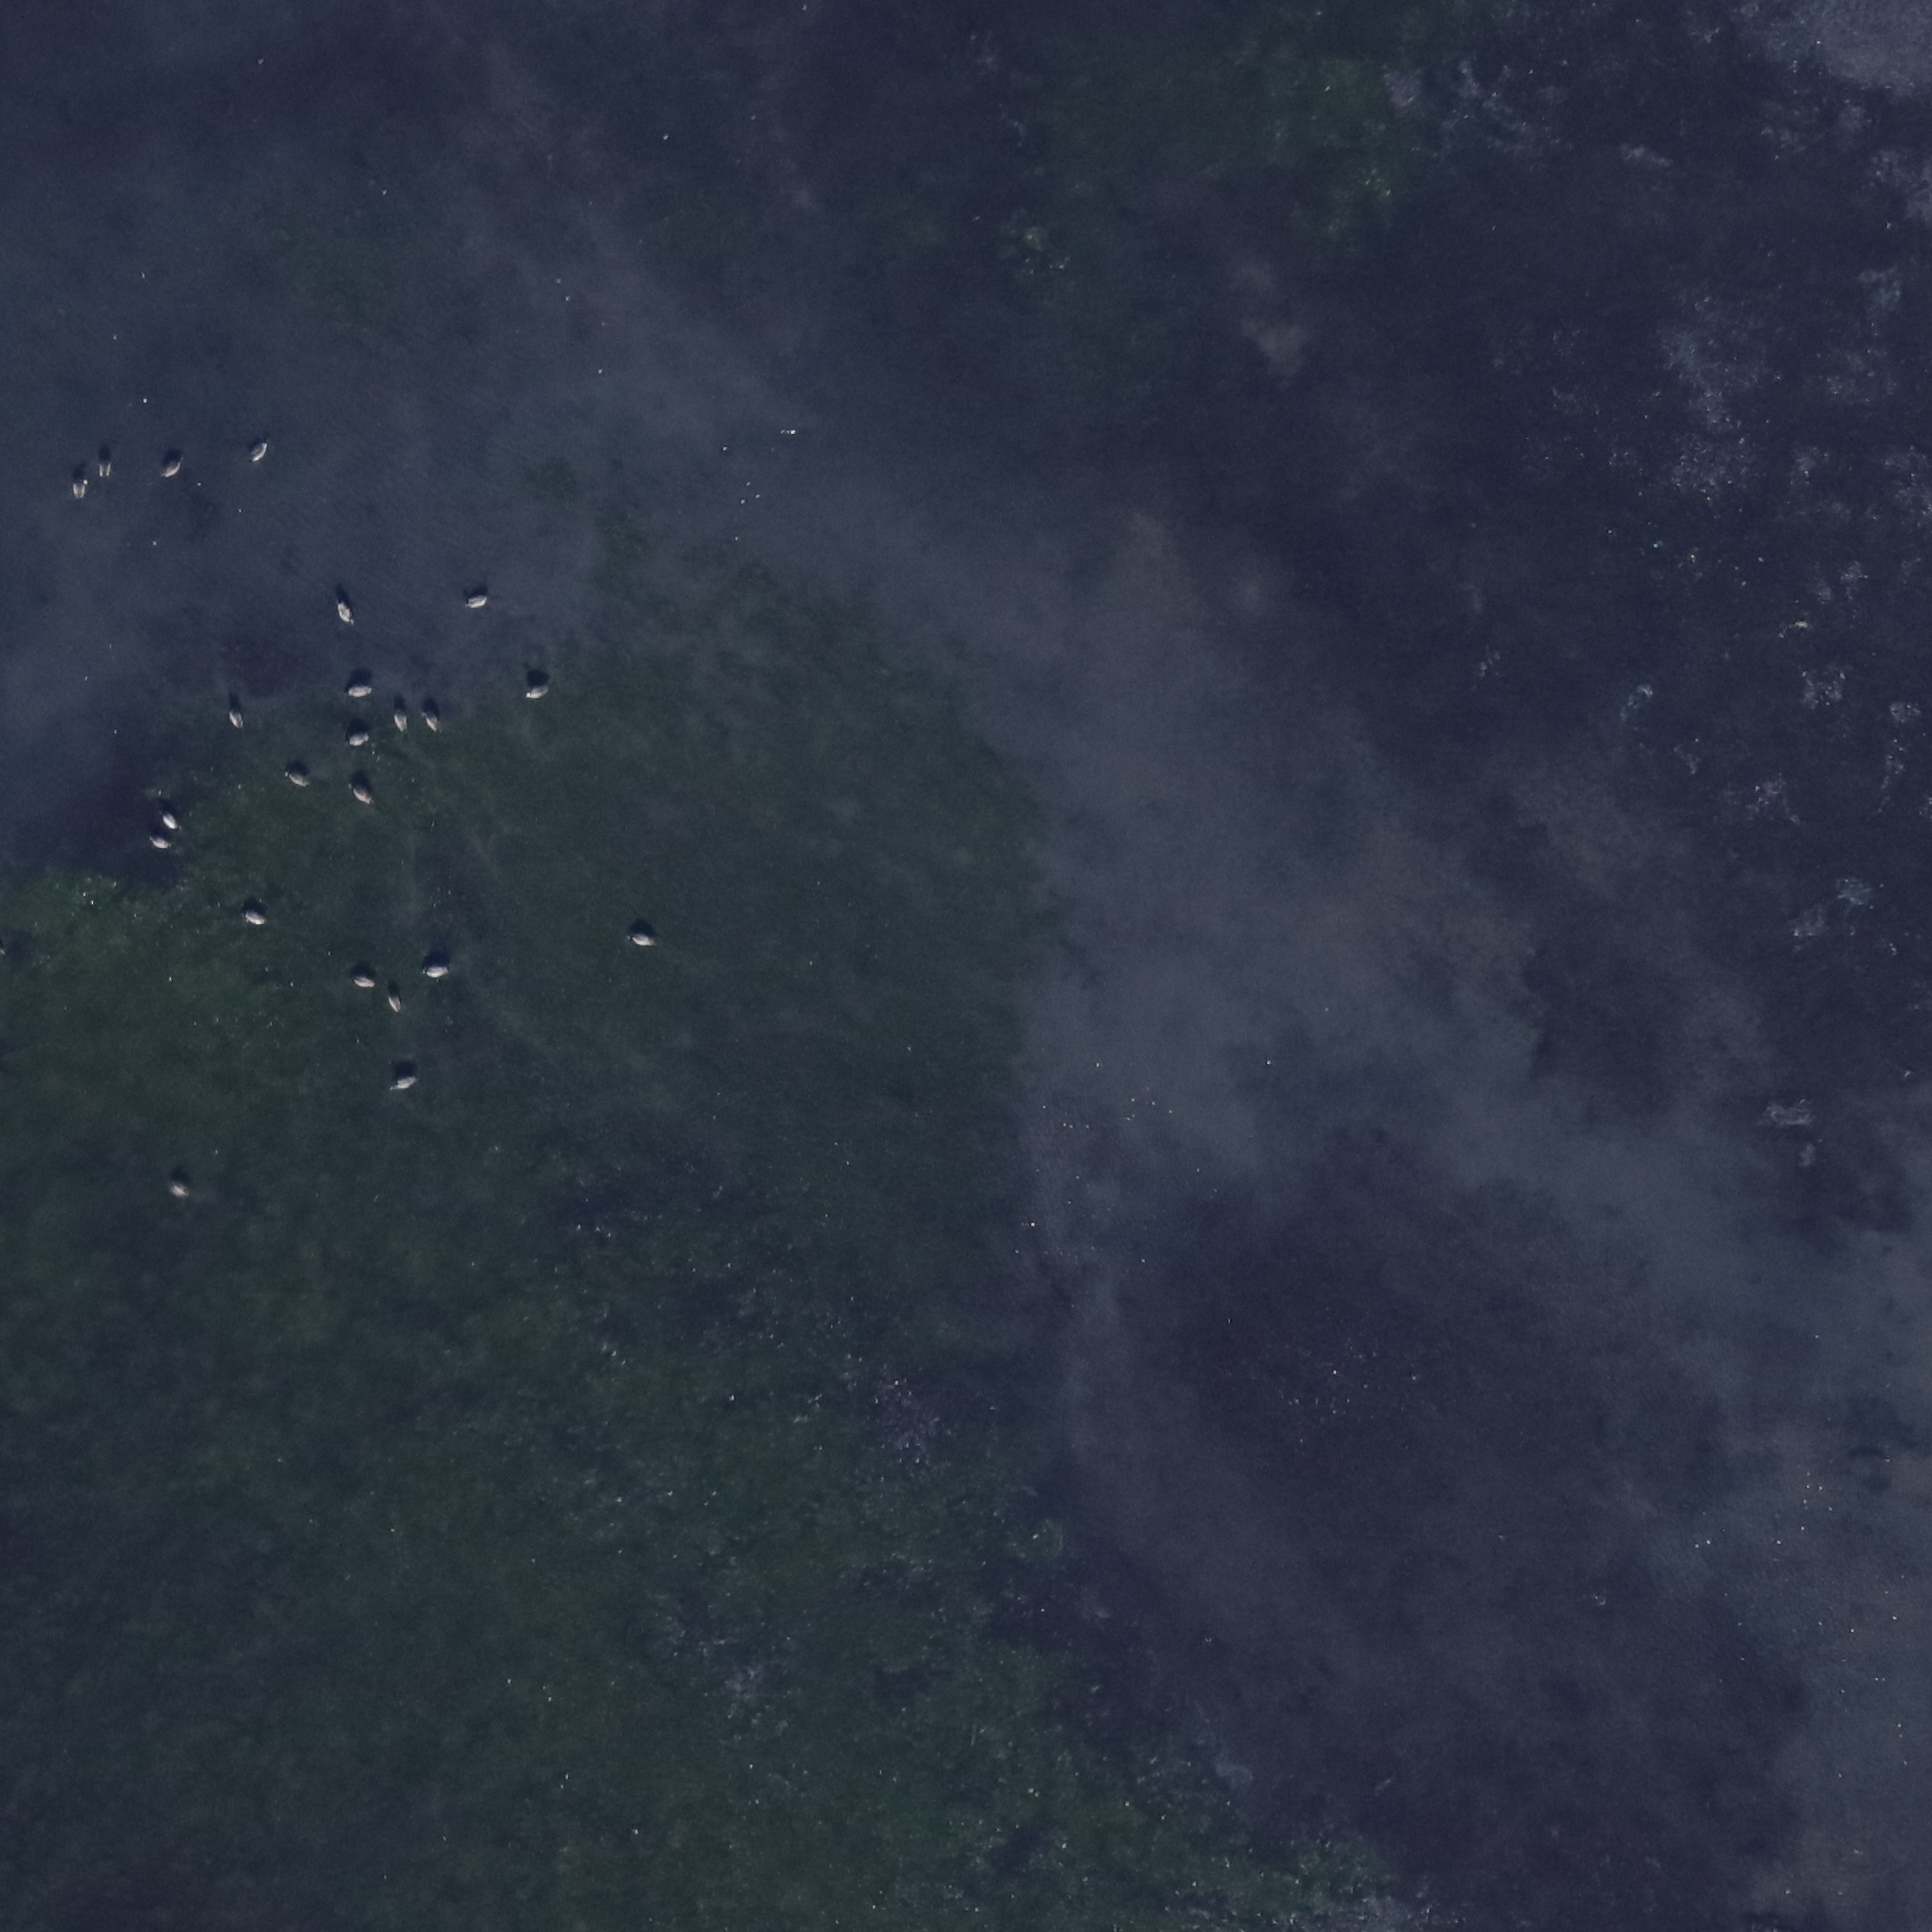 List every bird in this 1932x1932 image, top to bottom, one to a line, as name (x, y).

Canada goose (261, 450)
Canada goose (105, 468)
Canada goose (172, 468)
Canada goose (79, 490)
Canada goose (478, 603)
Canada goose (343, 612)
Canada goose (359, 691)
Canada goose (534, 693)
Canada goose (238, 718)
Canada goose (401, 721)
Canada goose (432, 721)
Canada goose (358, 740)
Canada goose (297, 778)
Canada goose (363, 794)
Canada goose (173, 821)
Canada goose (162, 843)
Canada goose (253, 917)
Canada goose (641, 938)
Canada goose (438, 971)
Canada goose (369, 982)
Canada goose (394, 1001)
Canada goose (405, 1082)
Canada goose (180, 1190)